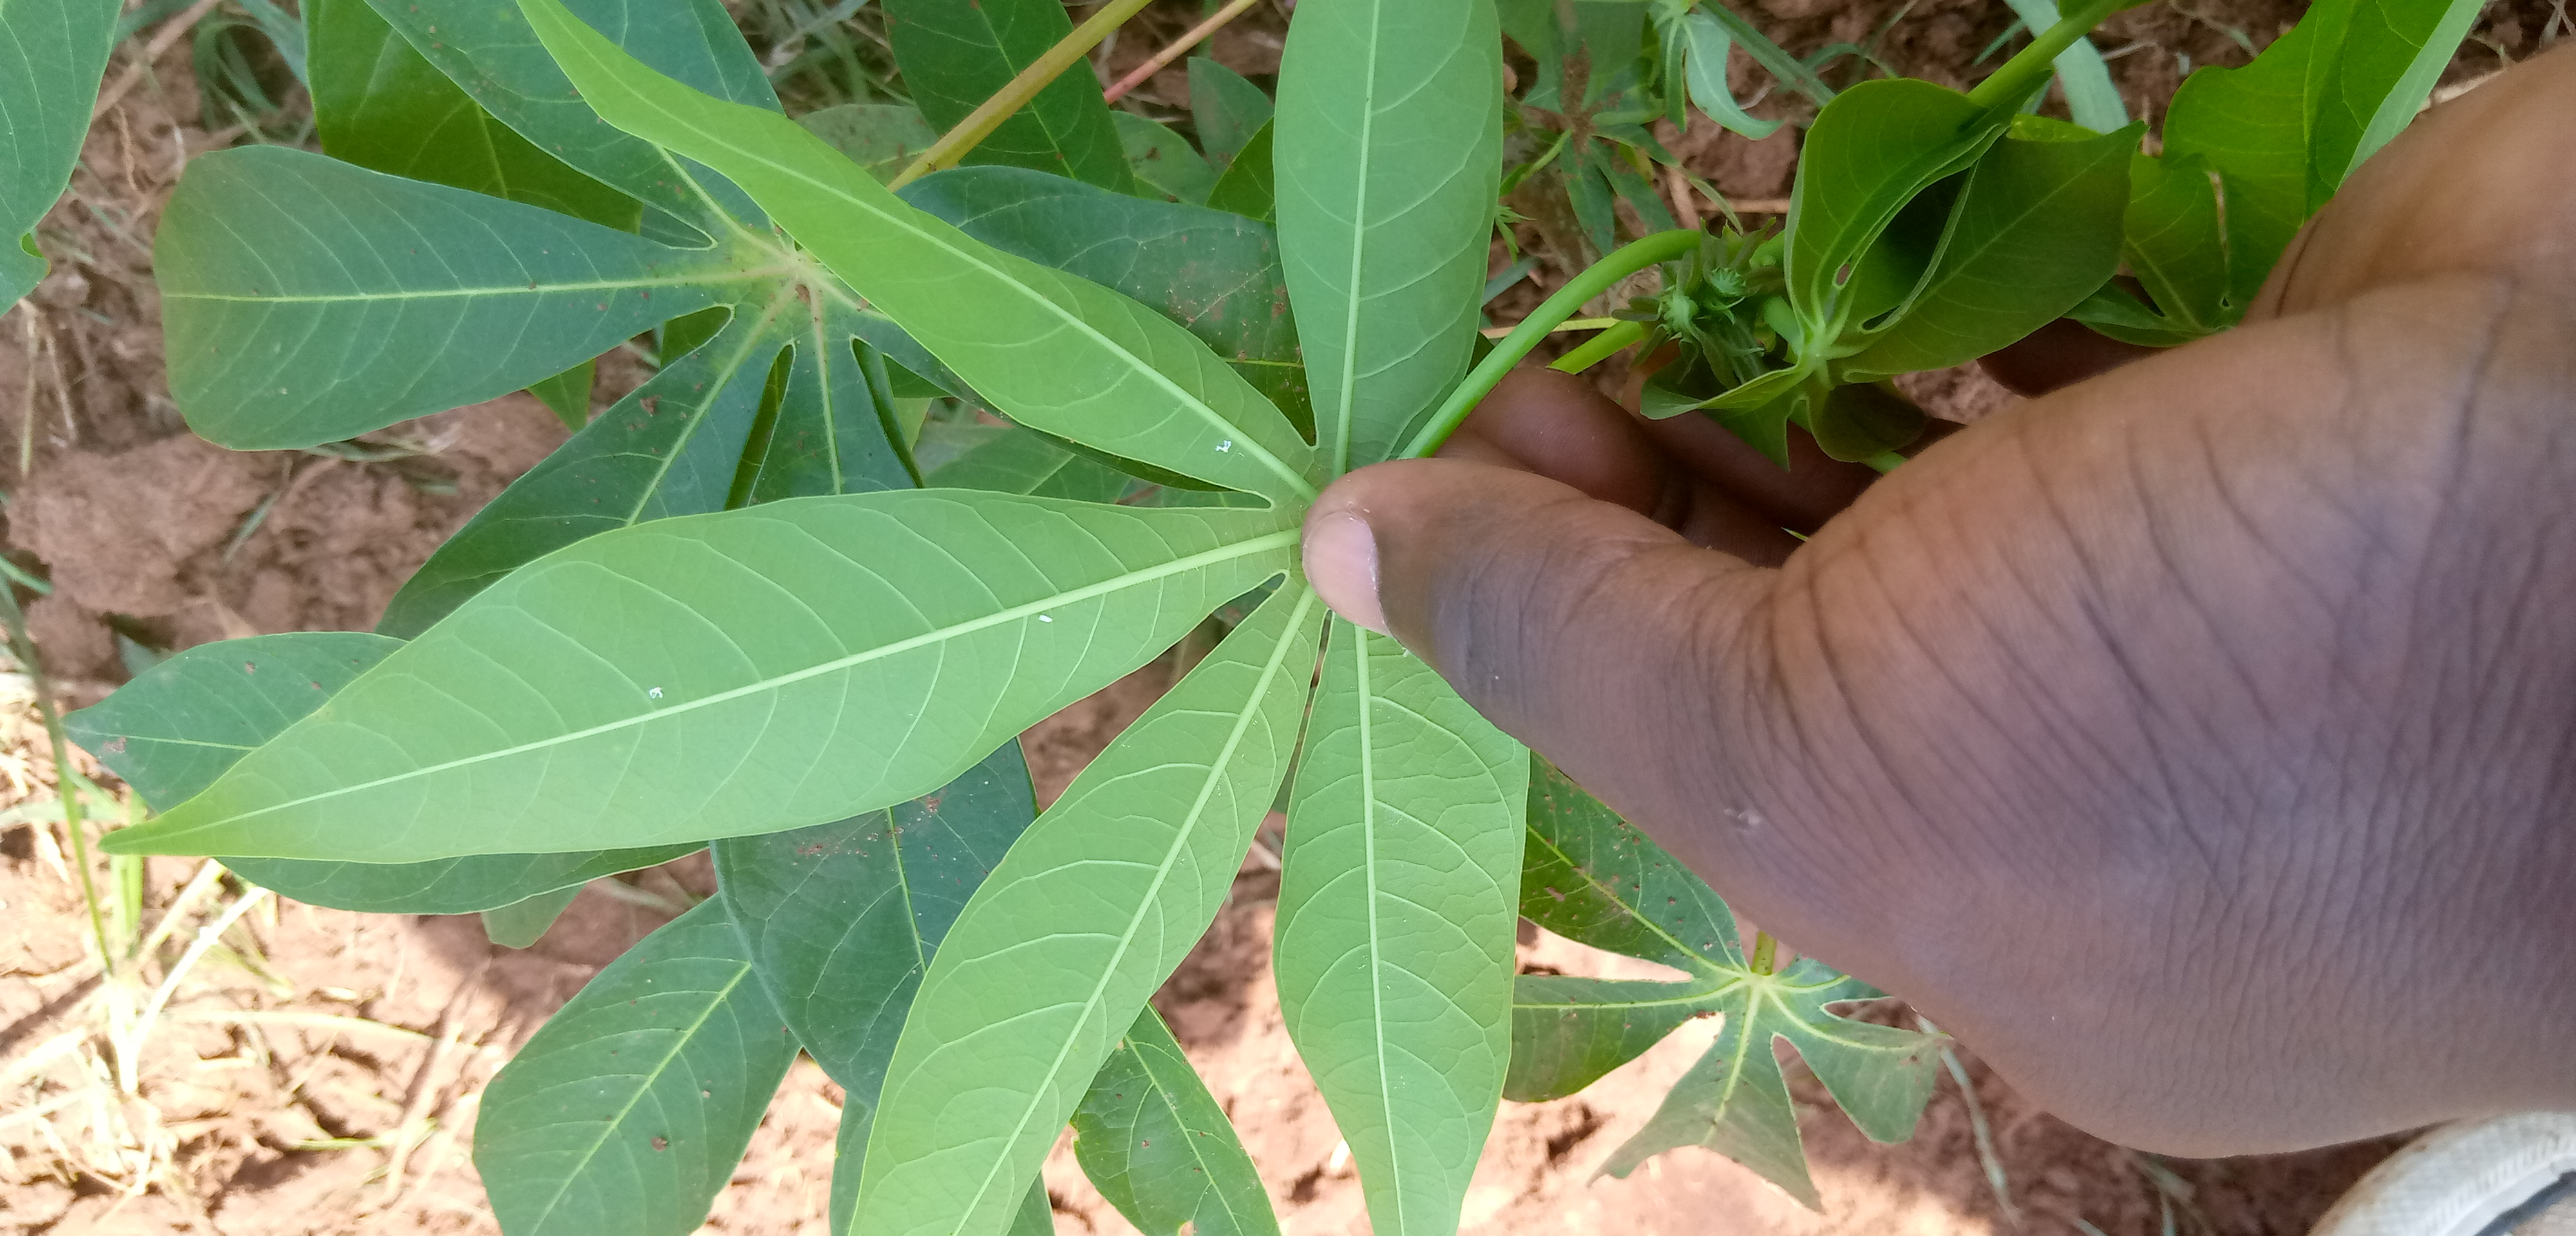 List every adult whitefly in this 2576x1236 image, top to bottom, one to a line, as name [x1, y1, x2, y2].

whitefly [1215, 436, 1234, 457]
whitefly [1036, 612, 1056, 626]
whitefly [647, 684, 667, 701]